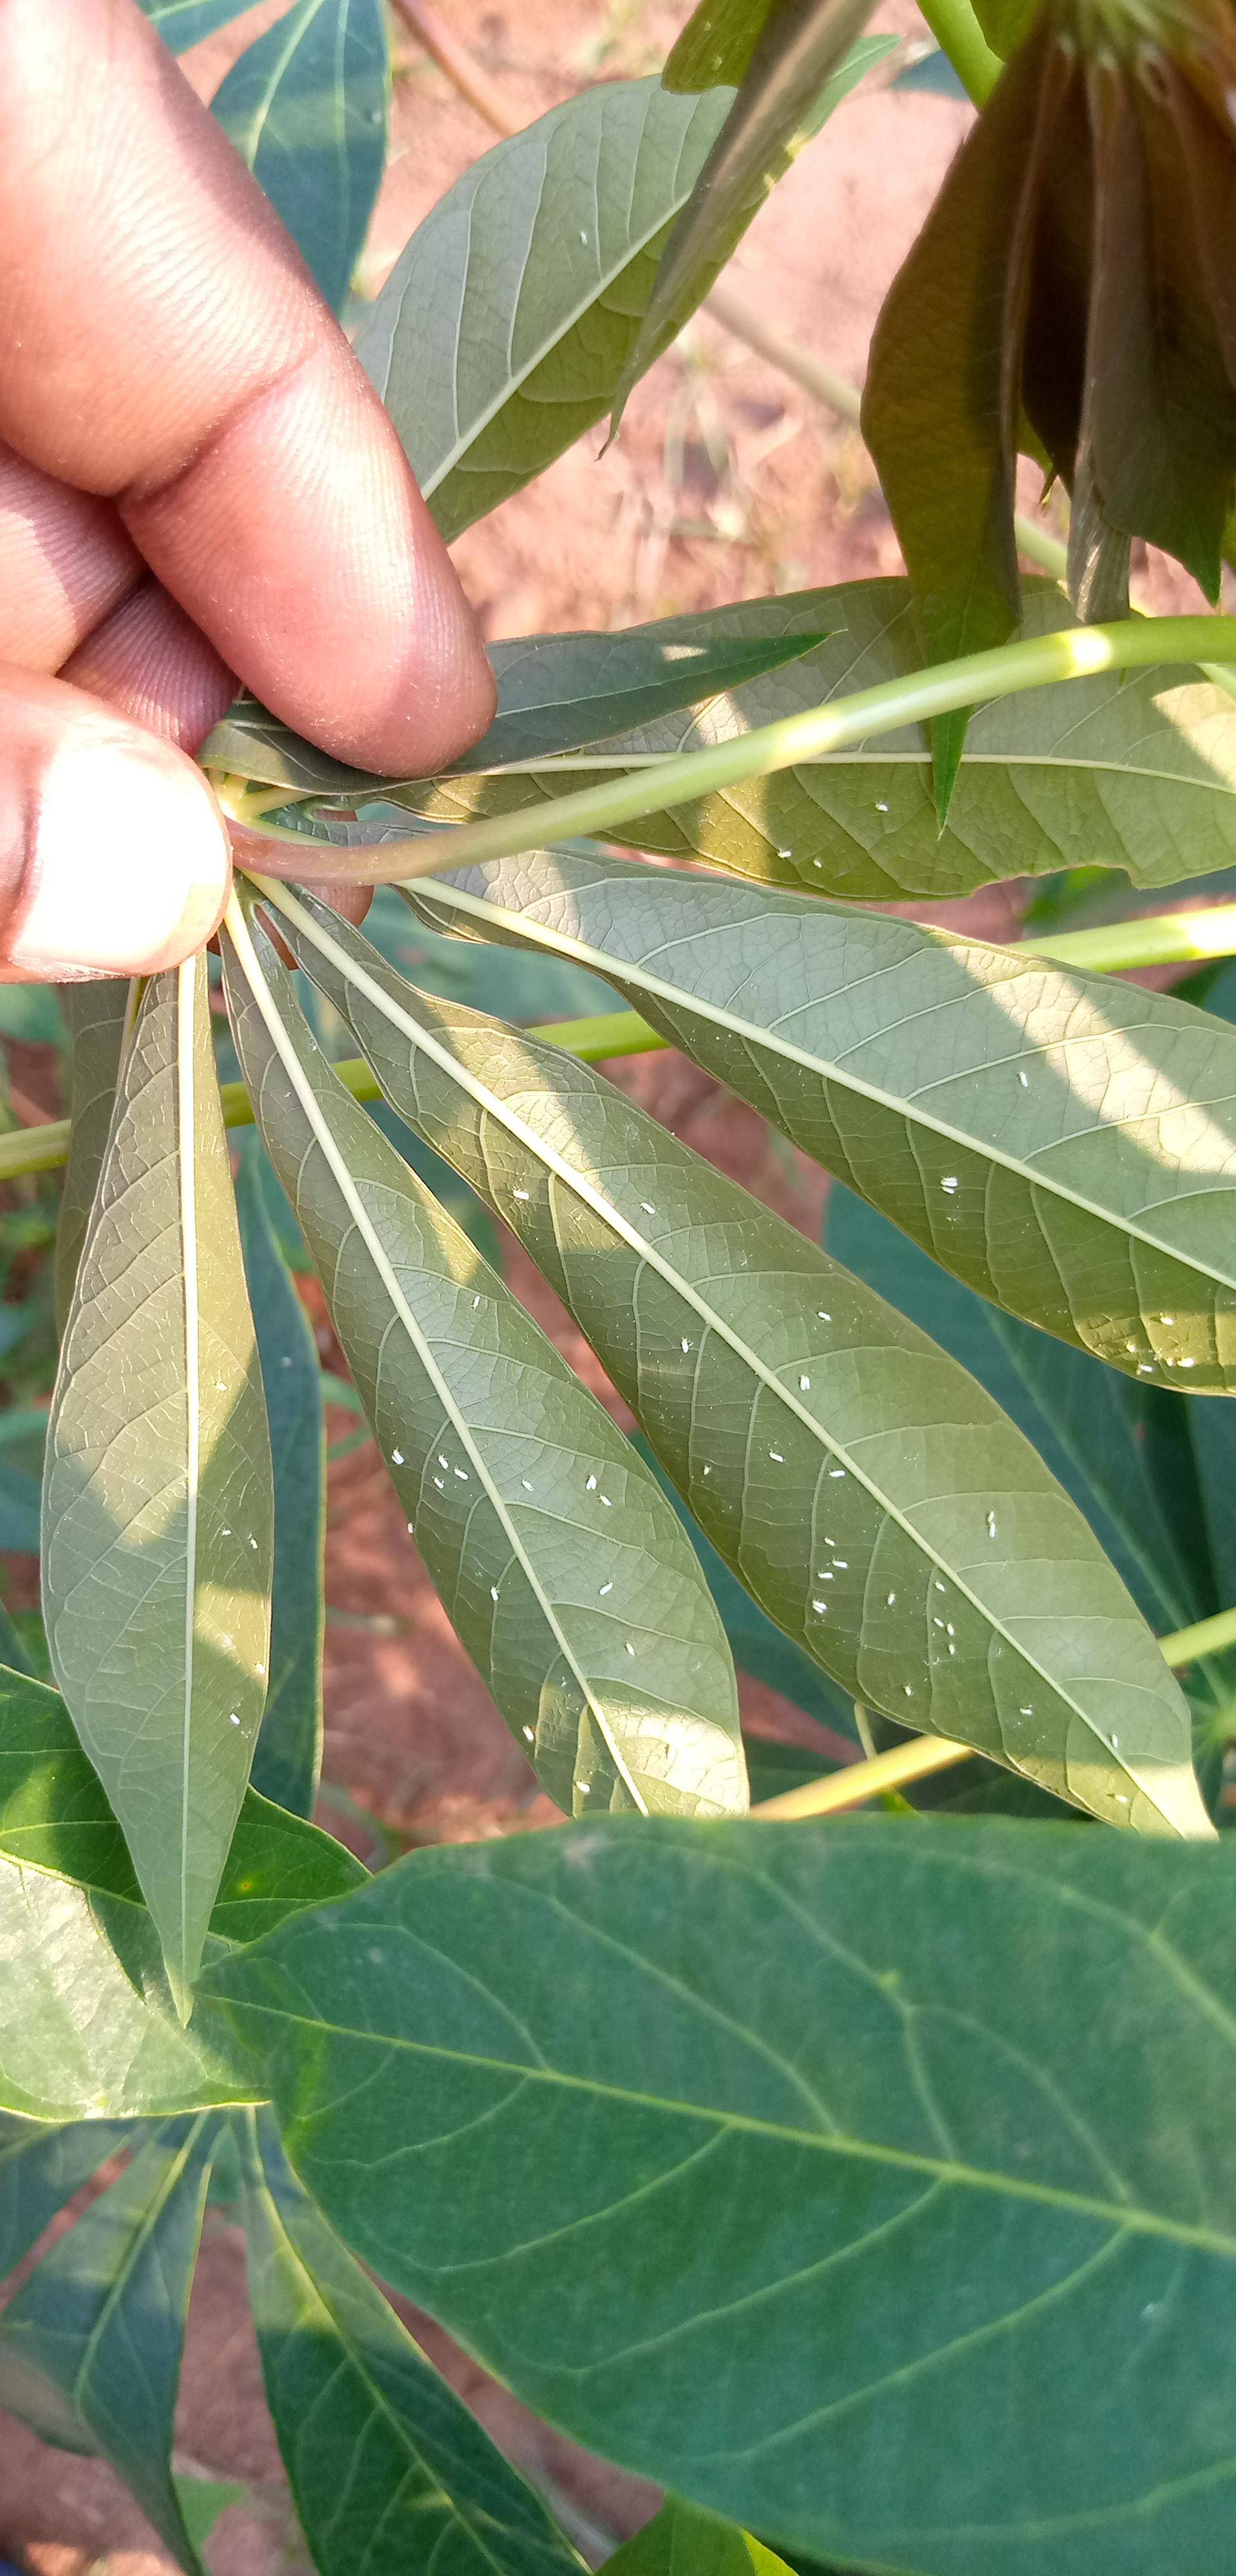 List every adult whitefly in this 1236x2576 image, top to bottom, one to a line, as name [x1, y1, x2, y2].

whitefly [710, 54, 725, 73]
whitefly [577, 228, 591, 249]
whitefly [872, 800, 890, 815]
whitefly [775, 848, 792, 860]
whitefly [810, 857, 825, 871]
whitefly [1015, 1070, 1033, 1091]
whitefly [939, 1176, 960, 1189]
whitefly [510, 1184, 537, 1206]
whitefly [940, 1186, 955, 1197]
whitefly [638, 1197, 659, 1218]
whitefly [467, 1293, 483, 1311]
whitefly [815, 1308, 834, 1323]
whitefly [1157, 1314, 1176, 1327]
whitefly [676, 1335, 693, 1356]
whitefly [1123, 1340, 1138, 1355]
whitefly [1163, 1355, 1177, 1369]
whitefly [1175, 1355, 1197, 1368]
whitefly [1134, 1362, 1154, 1374]
whitefly [798, 1372, 805, 1392]
whitefly [804, 1374, 814, 1392]
whitefly [212, 1379, 233, 1395]
whitefly [389, 1447, 407, 1467]
whitefly [765, 1448, 789, 1466]
whitefly [435, 1452, 450, 1472]
whitefly [696, 1463, 714, 1479]
whitefly [453, 1467, 471, 1483]
whitefly [826, 1468, 847, 1479]
whitefly [582, 1471, 601, 1490]
whitefly [432, 1474, 446, 1492]
whitefly [518, 1478, 536, 1493]
whitefly [597, 1491, 615, 1509]
whitefly [987, 1509, 995, 1522]
whitefly [404, 1521, 418, 1535]
whitefly [988, 1521, 997, 1540]
whitefly [218, 1528, 233, 1540]
whitefly [821, 1535, 838, 1549]
whitefly [248, 1535, 263, 1553]
whitefly [830, 1559, 850, 1570]
whitefly [814, 1570, 836, 1583]
whitefly [932, 1578, 947, 1593]
whitefly [597, 1580, 615, 1596]
whitefly [488, 1583, 502, 1602]
whitefly [883, 1588, 897, 1608]
whitefly [810, 1598, 828, 1614]
whitefly [931, 1615, 945, 1629]
whitefly [945, 1620, 957, 1636]
whitefly [621, 1639, 640, 1656]
whitefly [945, 1642, 957, 1658]
whitefly [252, 1659, 268, 1678]
whitefly [902, 1680, 913, 1699]
whitefly [1016, 1703, 1035, 1719]
whitefly [227, 1712, 243, 1727]
whitefly [521, 1723, 539, 1743]
whitefly [1109, 1730, 1122, 1751]
whitefly [664, 1741, 679, 1761]
whitefly [573, 1777, 592, 1796]
whitefly [1110, 1793, 1132, 1805]